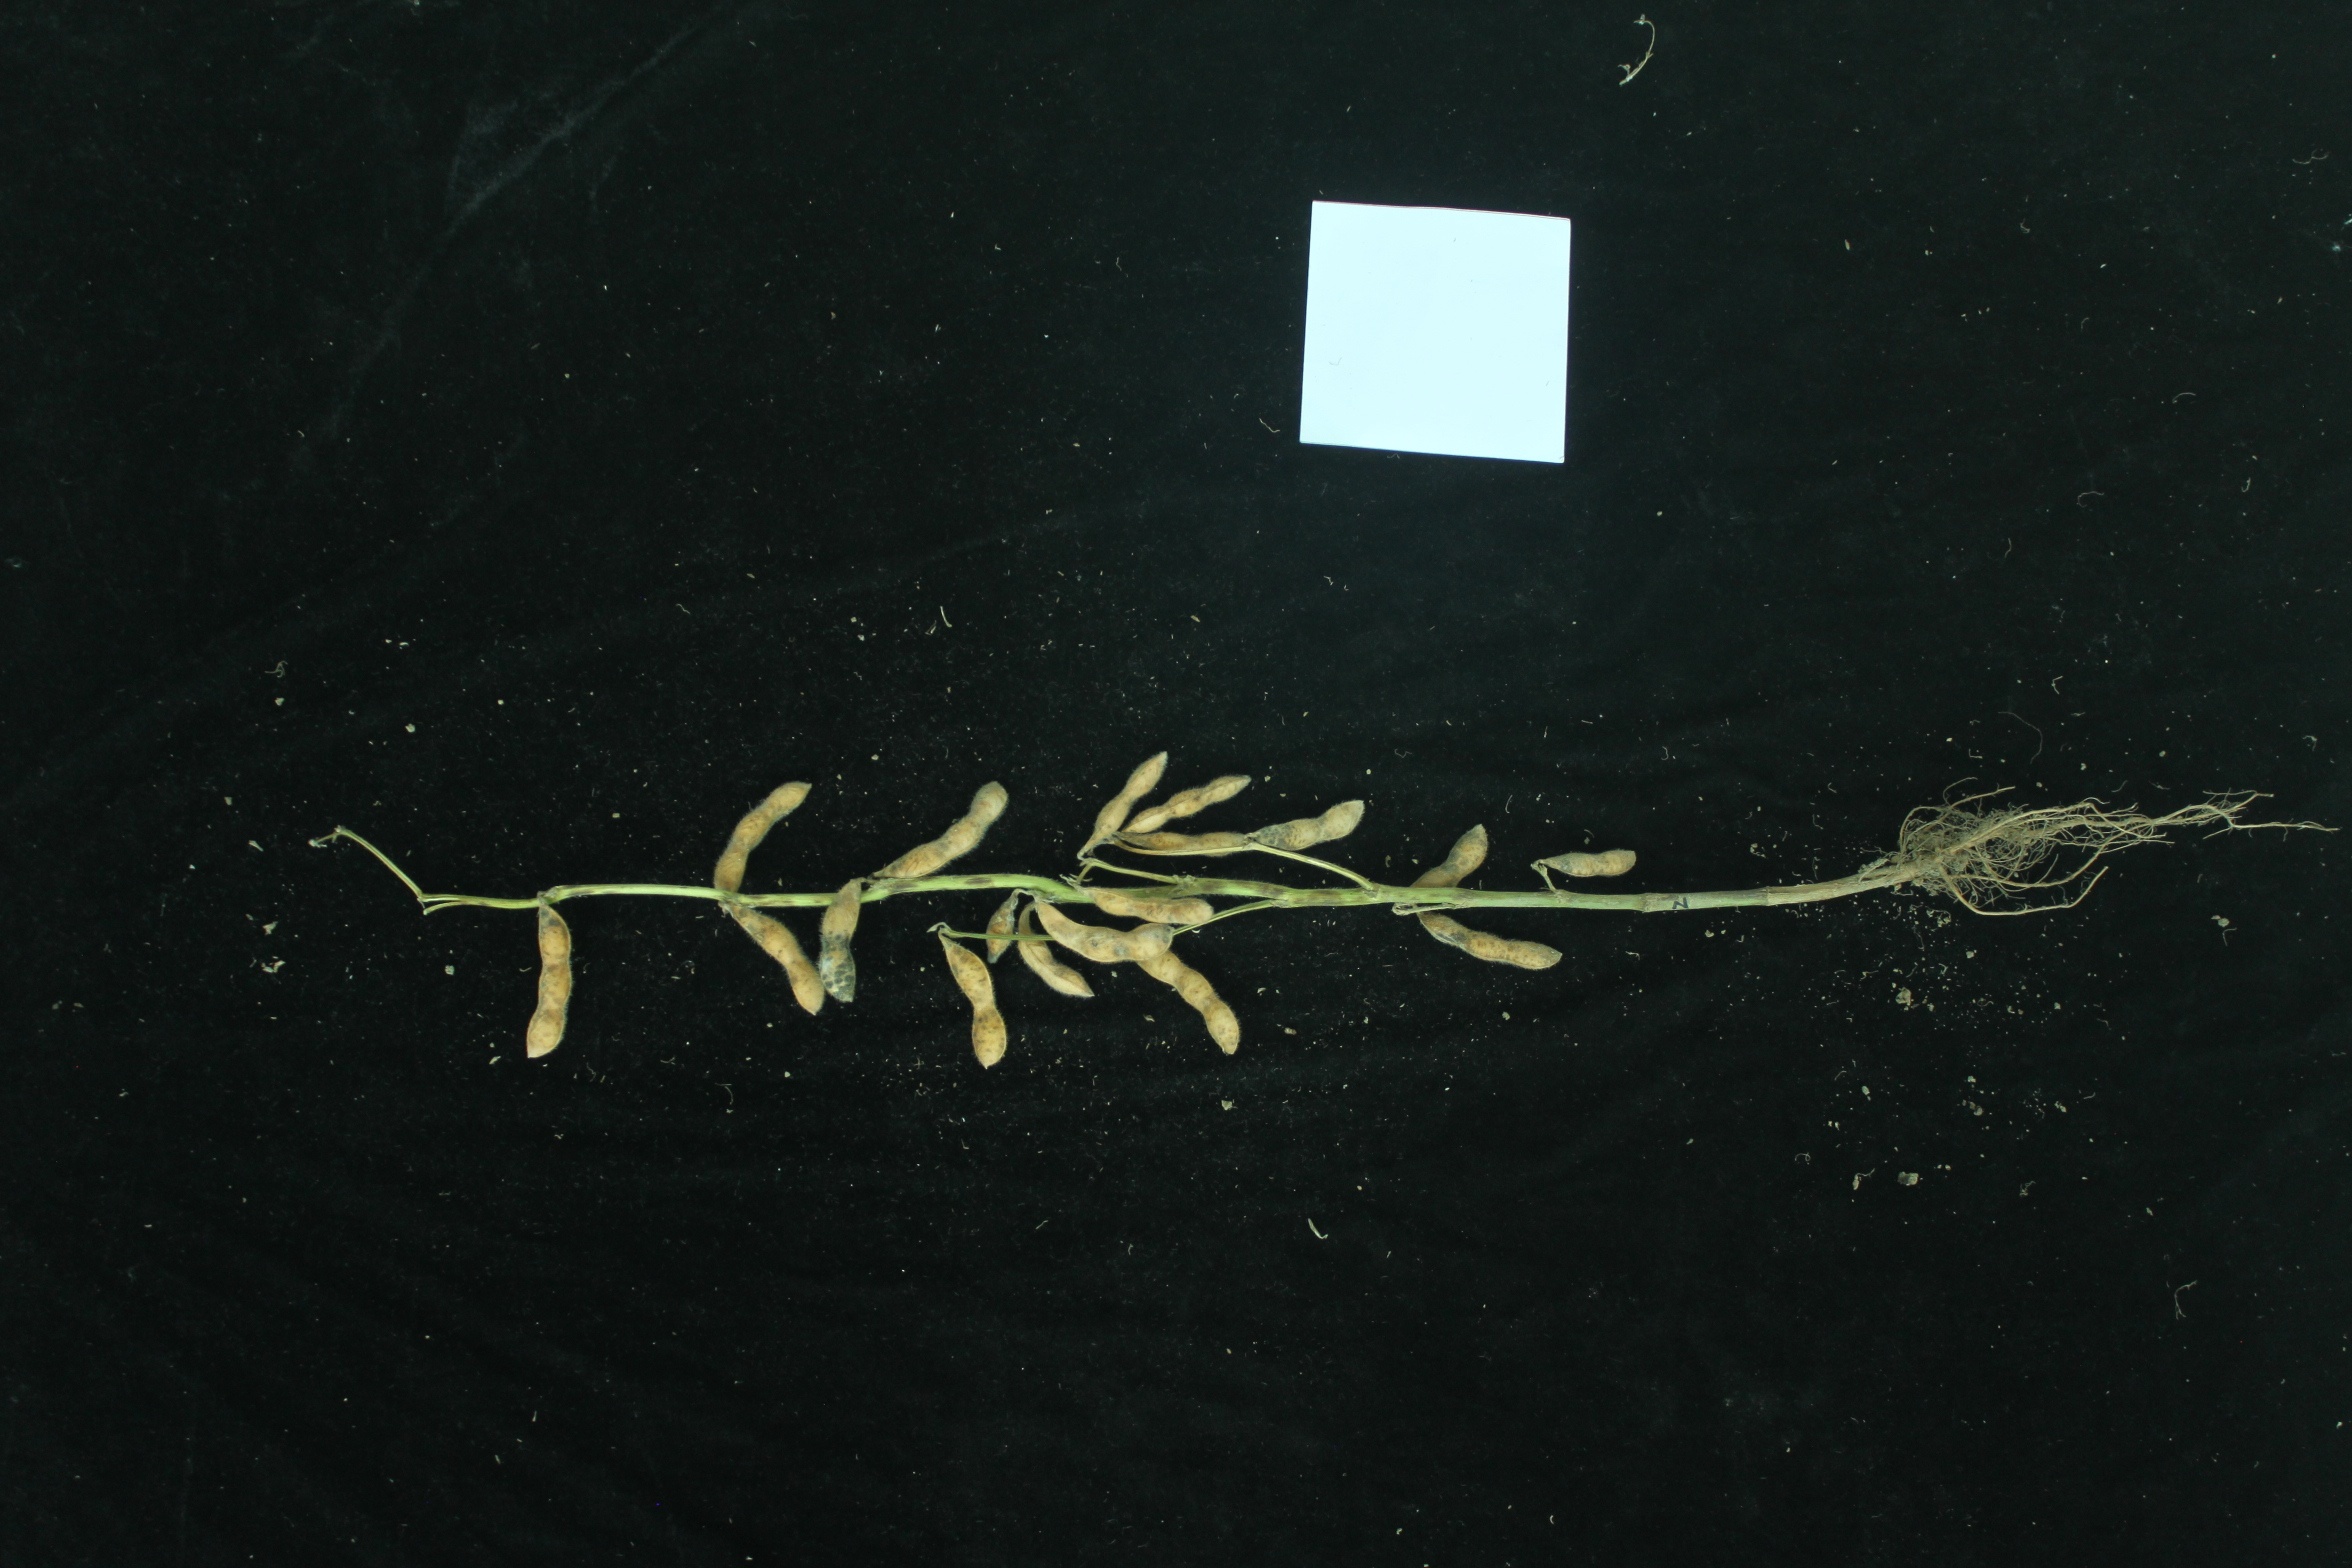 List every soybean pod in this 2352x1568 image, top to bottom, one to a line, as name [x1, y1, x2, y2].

soybean pod [1086, 753, 1167, 853]
soybean pod [1122, 776, 1252, 833]
soybean pod [715, 783, 811, 908]
soybean pod [873, 783, 1007, 879]
soybean pod [1249, 801, 1364, 852]
soybean pod [1395, 826, 1486, 906]
soybean pod [1119, 832, 1249, 857]
soybean pod [1536, 851, 1635, 879]
soybean pod [819, 881, 860, 1003]
soybean pod [1077, 888, 1213, 927]
soybean pod [1034, 894, 1174, 964]
soybean pod [985, 896, 1017, 963]
soybean pod [727, 902, 825, 1015]
soybean pod [526, 904, 572, 1059]
soybean pod [1017, 910, 1092, 997]
soybean pod [1416, 914, 1563, 970]
soybean pod [938, 931, 1008, 1070]
soybean pod [1136, 945, 1239, 1055]